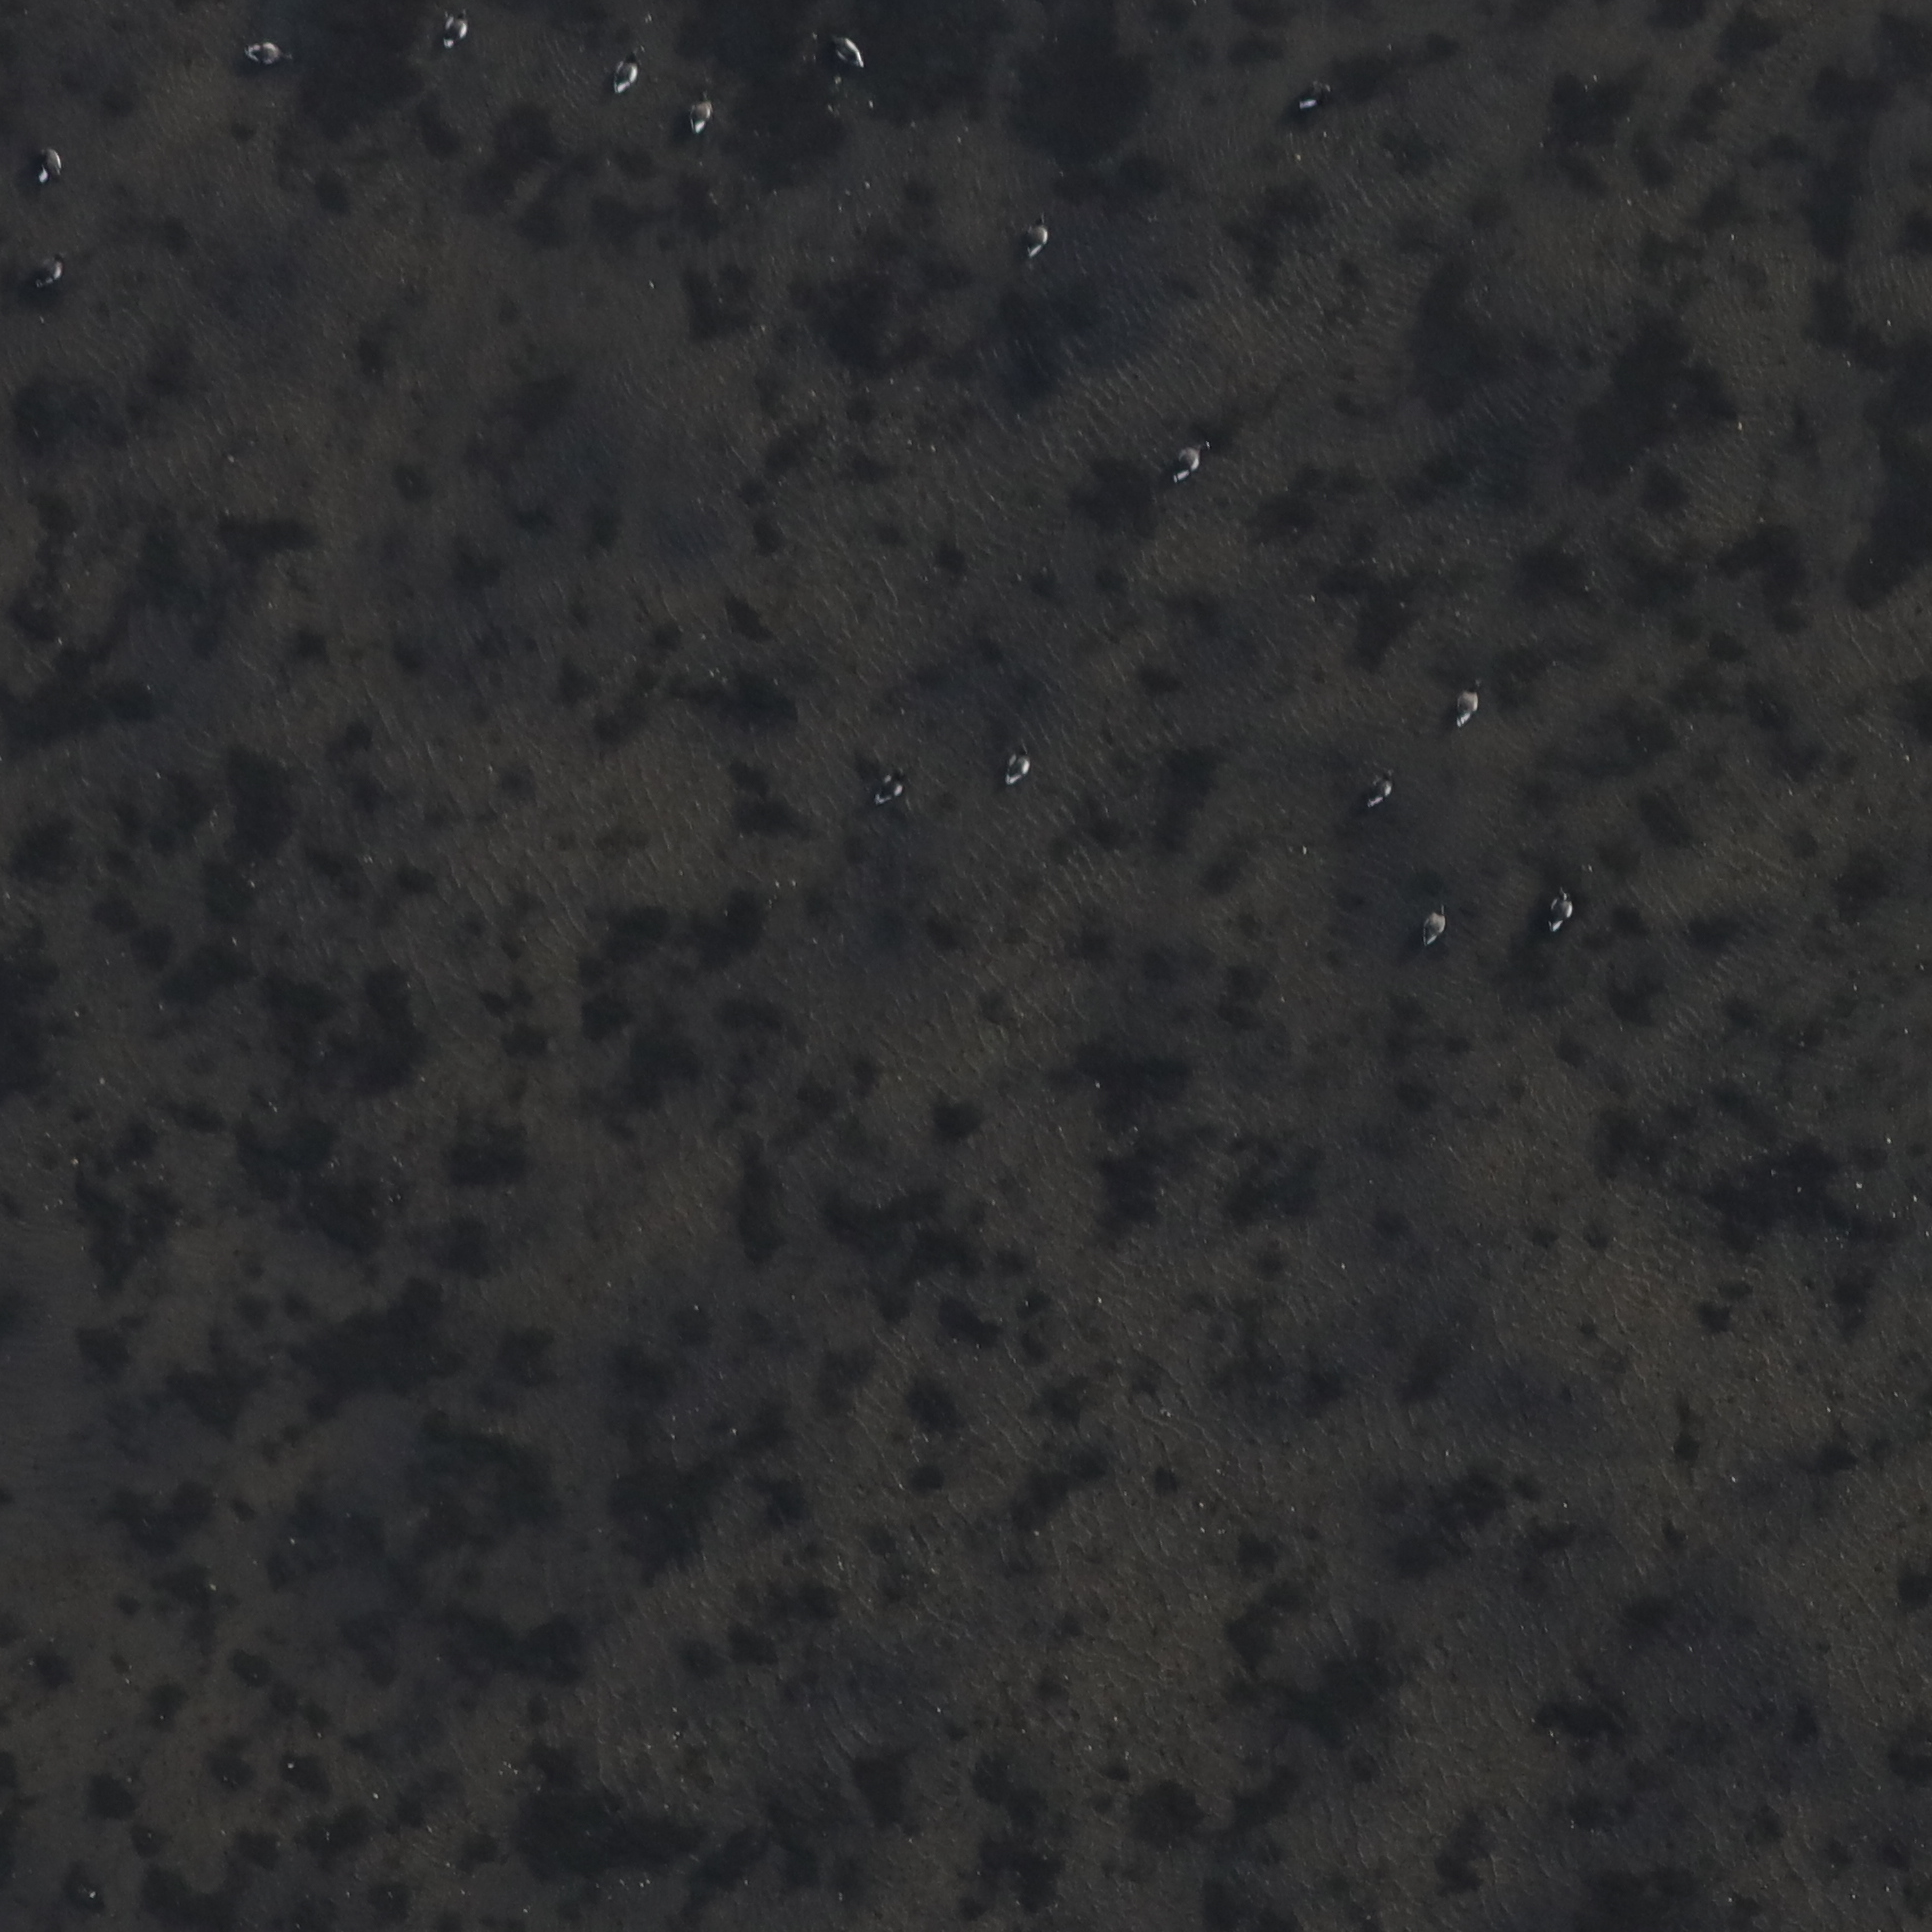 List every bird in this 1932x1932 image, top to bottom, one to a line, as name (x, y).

brant (457, 28)
brant (847, 52)
brant (270, 54)
brant (624, 73)
brant (1313, 96)
brant (701, 113)
brant (51, 162)
brant (1036, 237)
brant (52, 271)
brant (1187, 460)
brant (1465, 706)
brant (1019, 766)
brant (895, 787)
brant (1383, 791)
brant (1561, 911)
brant (1433, 926)